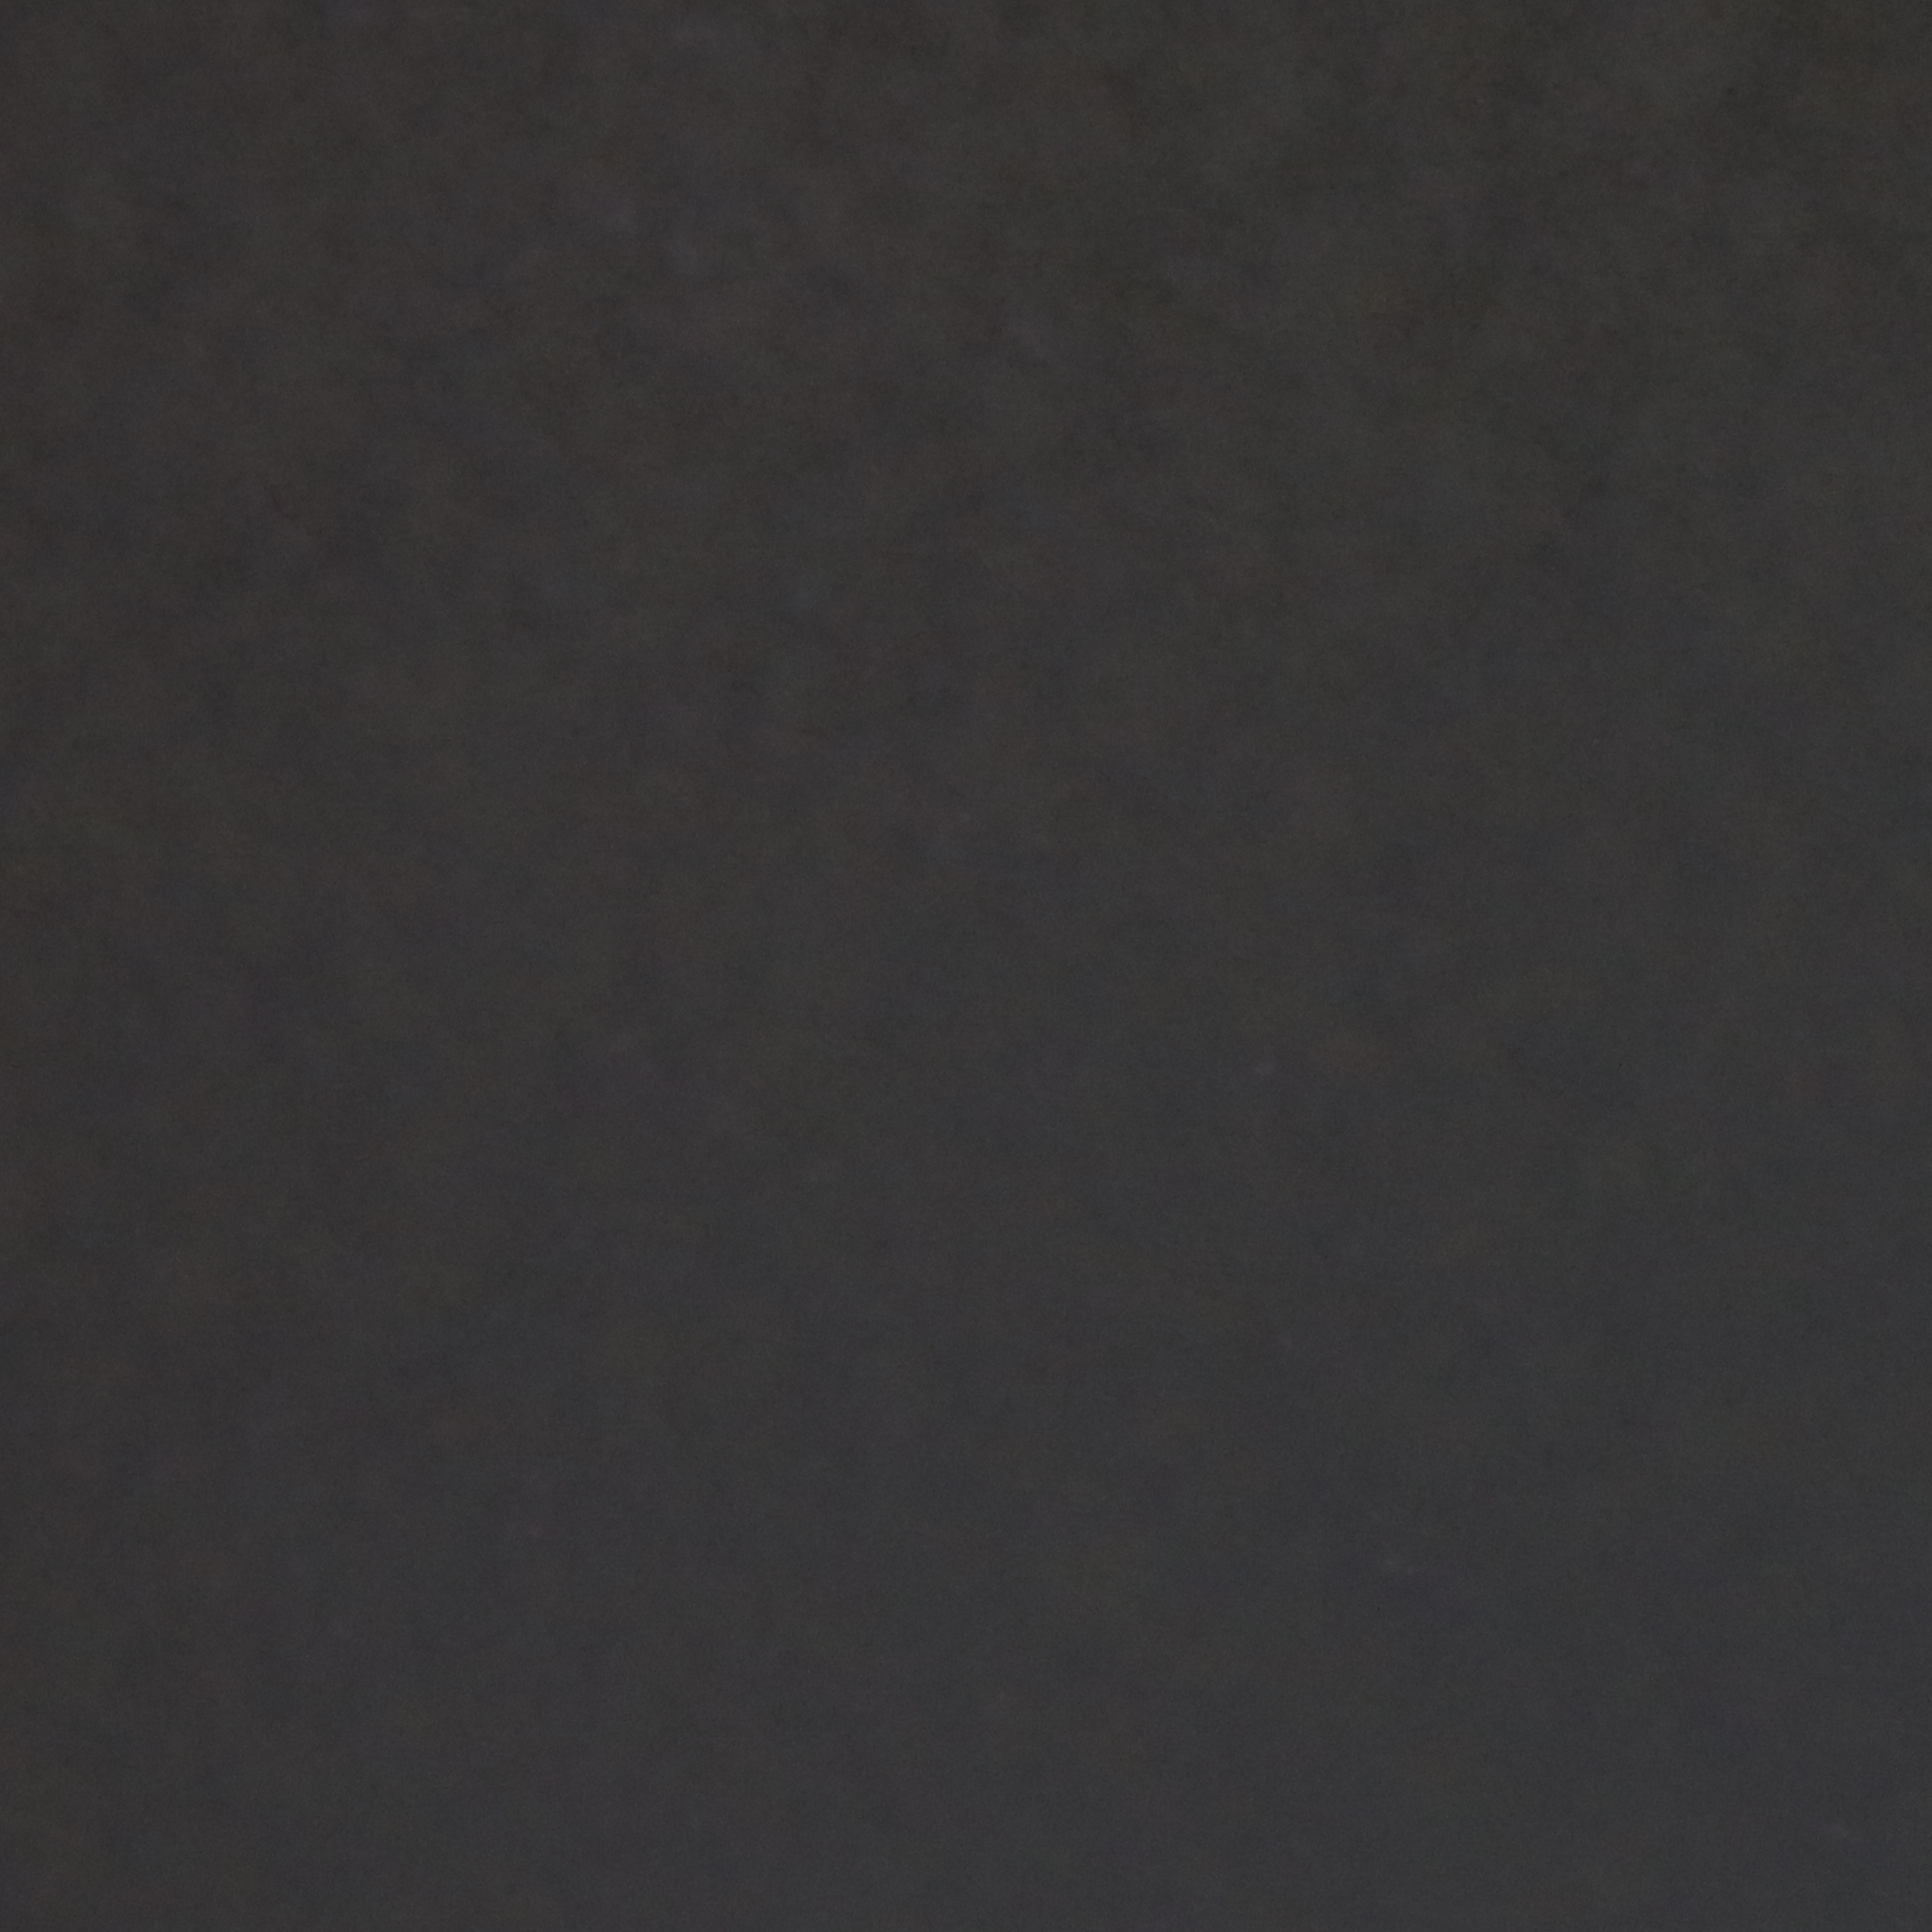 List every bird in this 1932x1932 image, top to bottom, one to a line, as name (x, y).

None